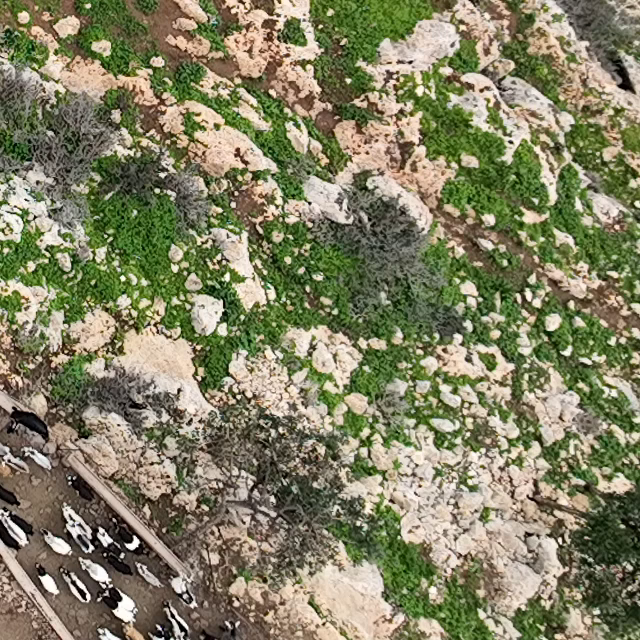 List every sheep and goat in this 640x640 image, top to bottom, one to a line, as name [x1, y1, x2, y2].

goat [7, 405, 49, 444]
goat [0, 424, 10, 455]
goat [20, 445, 53, 470]
goat [0, 451, 15, 477]
goat [4, 452, 28, 473]
goat [67, 475, 95, 501]
goat [0, 478, 22, 506]
goat [61, 502, 93, 538]
goat [3, 506, 34, 535]
goat [0, 507, 29, 547]
goat [0, 509, 21, 551]
goat [112, 519, 144, 554]
goat [66, 521, 96, 554]
goat [97, 526, 125, 558]
goat [39, 528, 73, 556]
goat [102, 552, 133, 576]
goat [78, 556, 112, 586]
goat [135, 561, 163, 587]
goat [34, 562, 60, 594]
goat [59, 567, 91, 604]
goat [169, 574, 199, 608]
goat [103, 581, 138, 614]
goat [96, 591, 137, 622]
goat [162, 600, 191, 636]
goat [223, 619, 238, 637]
goat [123, 621, 144, 637]
goat [155, 623, 173, 637]
goat [96, 626, 116, 637]